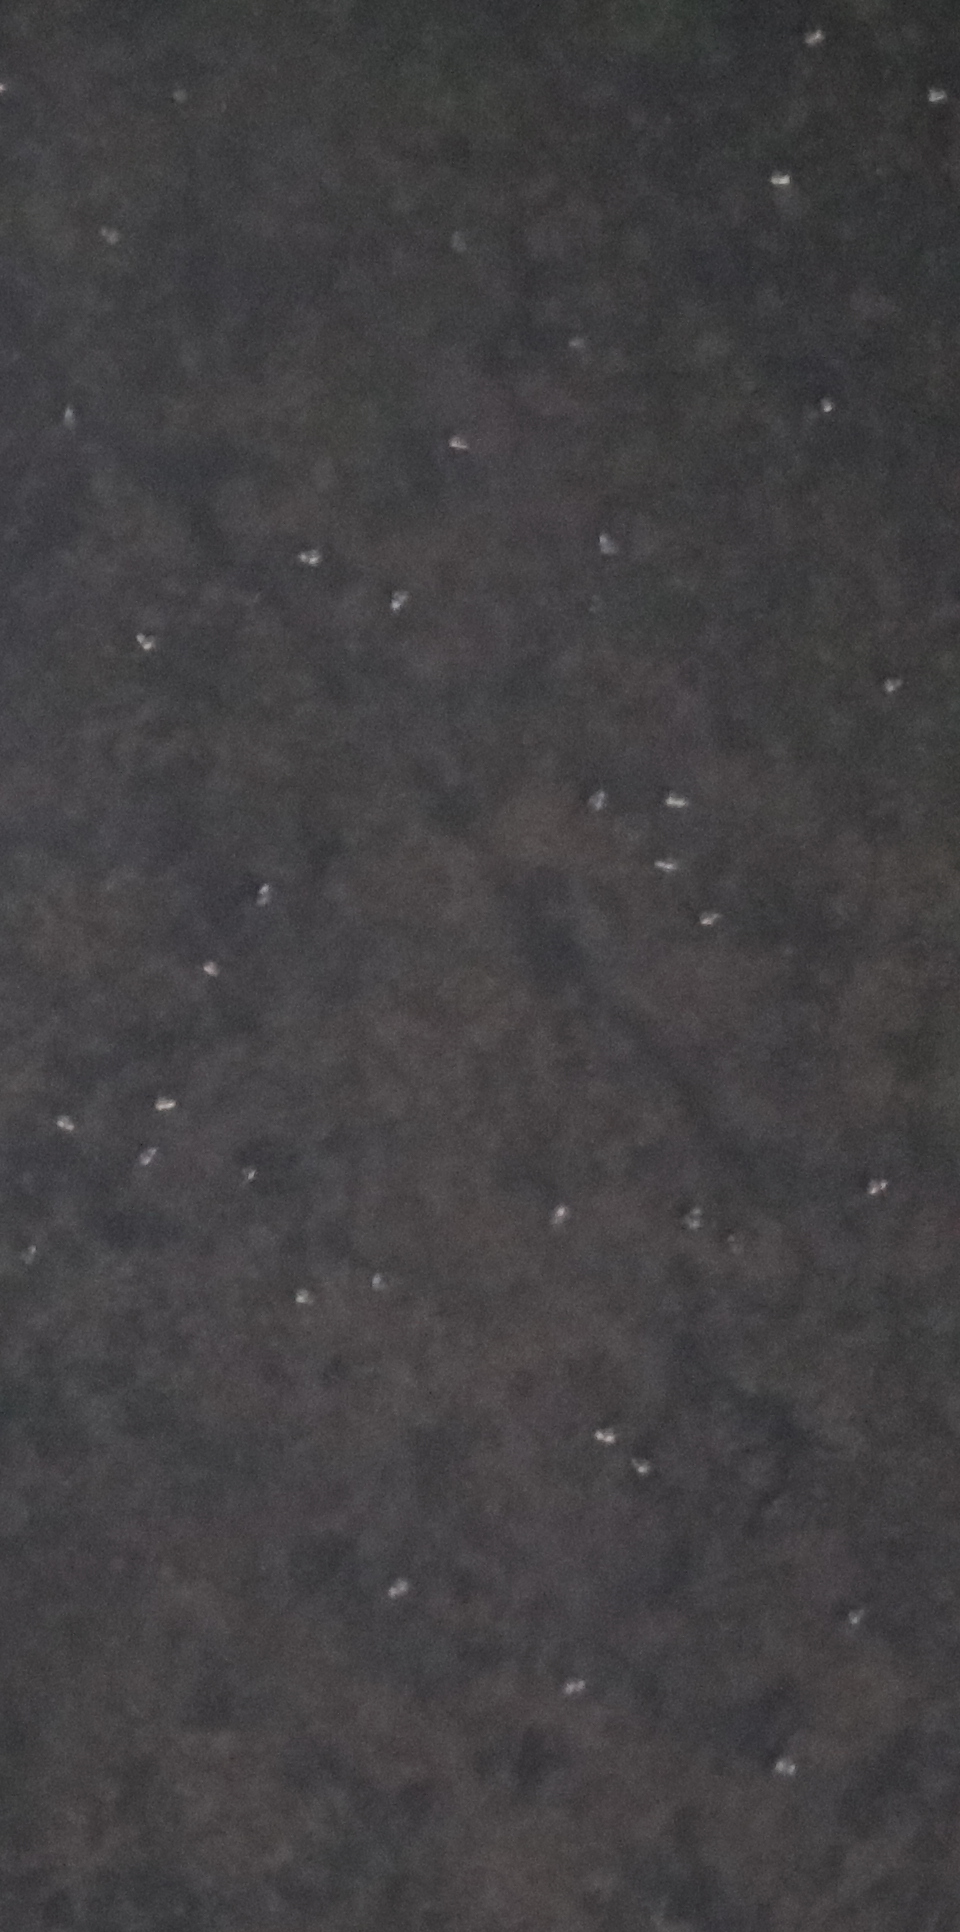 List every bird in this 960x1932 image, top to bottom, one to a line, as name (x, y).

brant (810, 32)
brant (936, 94)
brant (789, 178)
brant (109, 232)
brant (458, 232)
brant (584, 346)
brant (824, 402)
brant (69, 418)
brant (466, 434)
brant (609, 539)
brant (315, 554)
brant (405, 597)
brant (146, 639)
brant (893, 681)
brant (686, 787)
brant (593, 803)
brant (663, 864)
brant (264, 900)
brant (710, 918)
brant (213, 968)
brant (167, 1099)
brant (69, 1125)
brant (146, 1155)
brant (246, 1178)
brant (876, 1187)
brant (558, 1211)
brant (692, 1220)
brant (739, 1248)
brant (29, 1249)
brant (383, 1282)
brant (298, 1297)
brant (611, 1432)
brant (647, 1467)
brant (394, 1591)
brant (855, 1613)
brant (568, 1682)
brant (793, 1768)